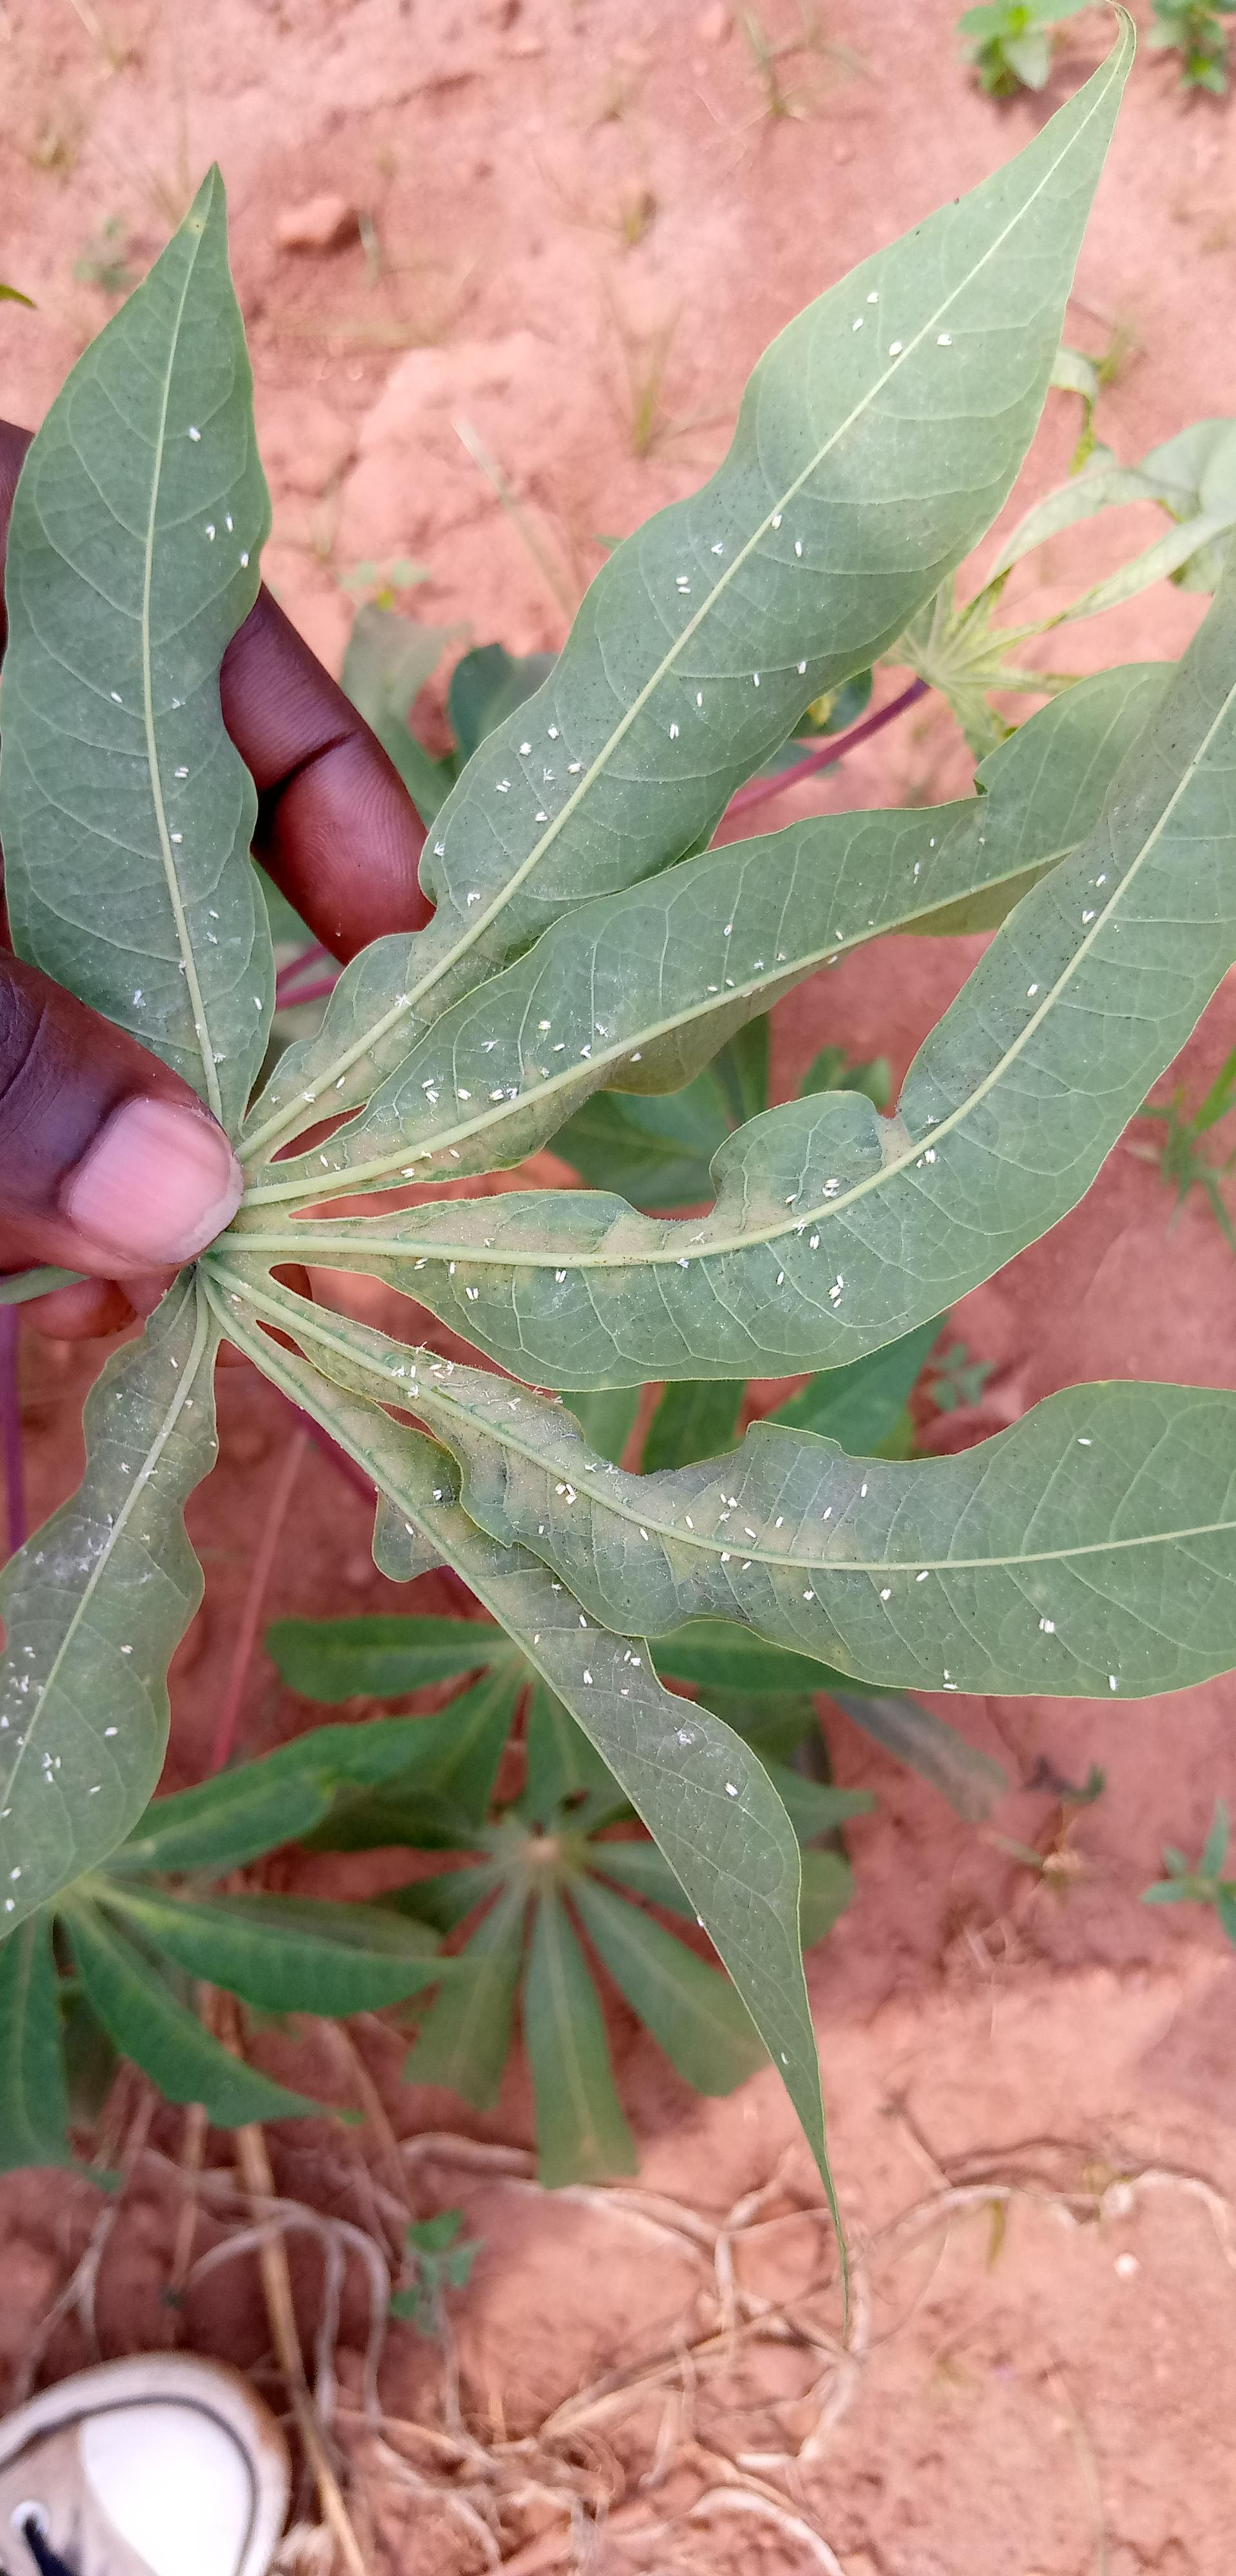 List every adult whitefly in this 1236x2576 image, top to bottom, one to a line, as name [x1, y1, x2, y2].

whitefly [856, 254, 912, 322]
whitefly [827, 298, 879, 346]
whitefly [915, 310, 980, 366]
whitefly [876, 326, 915, 383]
whitefly [181, 413, 215, 444]
whitefly [763, 499, 792, 535]
whitefly [215, 508, 245, 536]
whitefly [193, 517, 225, 554]
whitefly [772, 524, 809, 567]
whitefly [690, 529, 733, 567]
whitefly [227, 542, 257, 583]
whitefly [673, 569, 699, 607]
whitefly [794, 655, 821, 687]
whitefly [746, 660, 780, 708]
whitefly [689, 671, 719, 714]
whitefly [89, 672, 138, 717]
whitefly [542, 712, 569, 748]
whitefly [662, 715, 690, 755]
whitefly [515, 730, 544, 773]
whitefly [158, 750, 197, 791]
whitefly [554, 757, 592, 791]
whitefly [480, 769, 519, 807]
whitefly [522, 807, 550, 841]
whitefly [930, 823, 948, 858]
whitefly [165, 828, 200, 866]
whitefly [973, 828, 995, 864]
whitefly [892, 848, 921, 884]
whitefly [1084, 875, 1112, 898]
whitefly [460, 885, 483, 925]
whitefly [202, 898, 223, 927]
whitefly [1064, 907, 1098, 945]
whitefly [705, 918, 737, 945]
whitefly [819, 920, 844, 950]
whitefly [1009, 971, 1053, 1014]
whitefly [699, 973, 742, 1003]
whitefly [238, 987, 277, 1016]
whitefly [538, 1014, 581, 1043]
whitefly [547, 1030, 583, 1063]
whitefly [476, 1034, 529, 1070]
whitefly [563, 1034, 595, 1072]
whitefly [623, 1039, 660, 1079]
whitefly [417, 1066, 447, 1109]
whitefly [324, 1075, 360, 1106]
whitefly [481, 1079, 519, 1116]
whitefly [449, 1081, 489, 1113]
whitefly [294, 1093, 333, 1123]
whitefly [923, 1107, 944, 1132]
whitefly [404, 1131, 436, 1166]
whitefly [908, 1138, 942, 1179]
whitefly [301, 1147, 340, 1177]
whitefly [444, 1150, 465, 1173]
whitefly [383, 1152, 411, 1189]
whitefly [809, 1170, 848, 1211]
whitefly [780, 1186, 812, 1215]
whitefly [794, 1218, 827, 1261]
whitefly [689, 1224, 726, 1252]
whitefly [474, 1226, 515, 1265]
whitefly [411, 1251, 445, 1279]
whitefly [676, 1258, 719, 1295]
whitefly [545, 1261, 585, 1297]
whitefly [810, 1261, 846, 1311]
whitefly [440, 1263, 476, 1293]
whitefly [816, 1267, 843, 1306]
whitefly [222, 1276, 252, 1309]
whitefly [460, 1276, 503, 1315]
whitefly [154, 1336, 199, 1372]
whitefly [425, 1358, 462, 1385]
whitefly [399, 1361, 428, 1383]
whitefly [106, 1390, 117, 1397]
whitefly [175, 1396, 211, 1429]
whitefly [1077, 1430, 1104, 1450]
whitefly [98, 1447, 140, 1476]
whitefly [576, 1456, 603, 1475]
whitefly [850, 1473, 890, 1506]
whitefly [429, 1479, 456, 1508]
whitefly [553, 1488, 594, 1526]
whitefly [716, 1488, 747, 1518]
whitefly [95, 1501, 122, 1526]
whitefly [814, 1504, 845, 1535]
whitefly [677, 1506, 718, 1548]
whitefly [767, 1506, 799, 1539]
whitefly [706, 1508, 736, 1529]
whitefly [727, 1513, 755, 1546]
whitefly [630, 1519, 662, 1560]
whitefly [711, 1540, 730, 1568]
whitefly [729, 1557, 761, 1578]
whitefly [909, 1560, 930, 1592]
whitefly [780, 1578, 819, 1610]
whitefly [547, 1582, 577, 1605]
whitefly [868, 1584, 891, 1607]
whitefly [1031, 1609, 1063, 1640]
whitefly [574, 1614, 597, 1644]
whitefly [104, 1631, 142, 1663]
whitefly [522, 1635, 549, 1656]
whitefly [16, 1642, 43, 1671]
whitefly [923, 1659, 961, 1687]
whitefly [570, 1665, 599, 1701]
whitefly [1104, 1666, 1125, 1697]
whitefly [4, 1669, 32, 1696]
whitefly [11, 1672, 50, 1707]
whitefly [939, 1677, 962, 1696]
whitefly [1, 1703, 27, 1744]
whitefly [84, 1703, 131, 1751]
whitefly [32, 1746, 66, 1787]
whitefly [718, 1771, 747, 1802]
whitefly [86, 1773, 111, 1805]
whitefly [1, 1804, 29, 1832]
whitefly [10, 1864, 35, 1883]
whitefly [1, 1892, 29, 1911]
whitefly [769, 2038, 800, 2074]